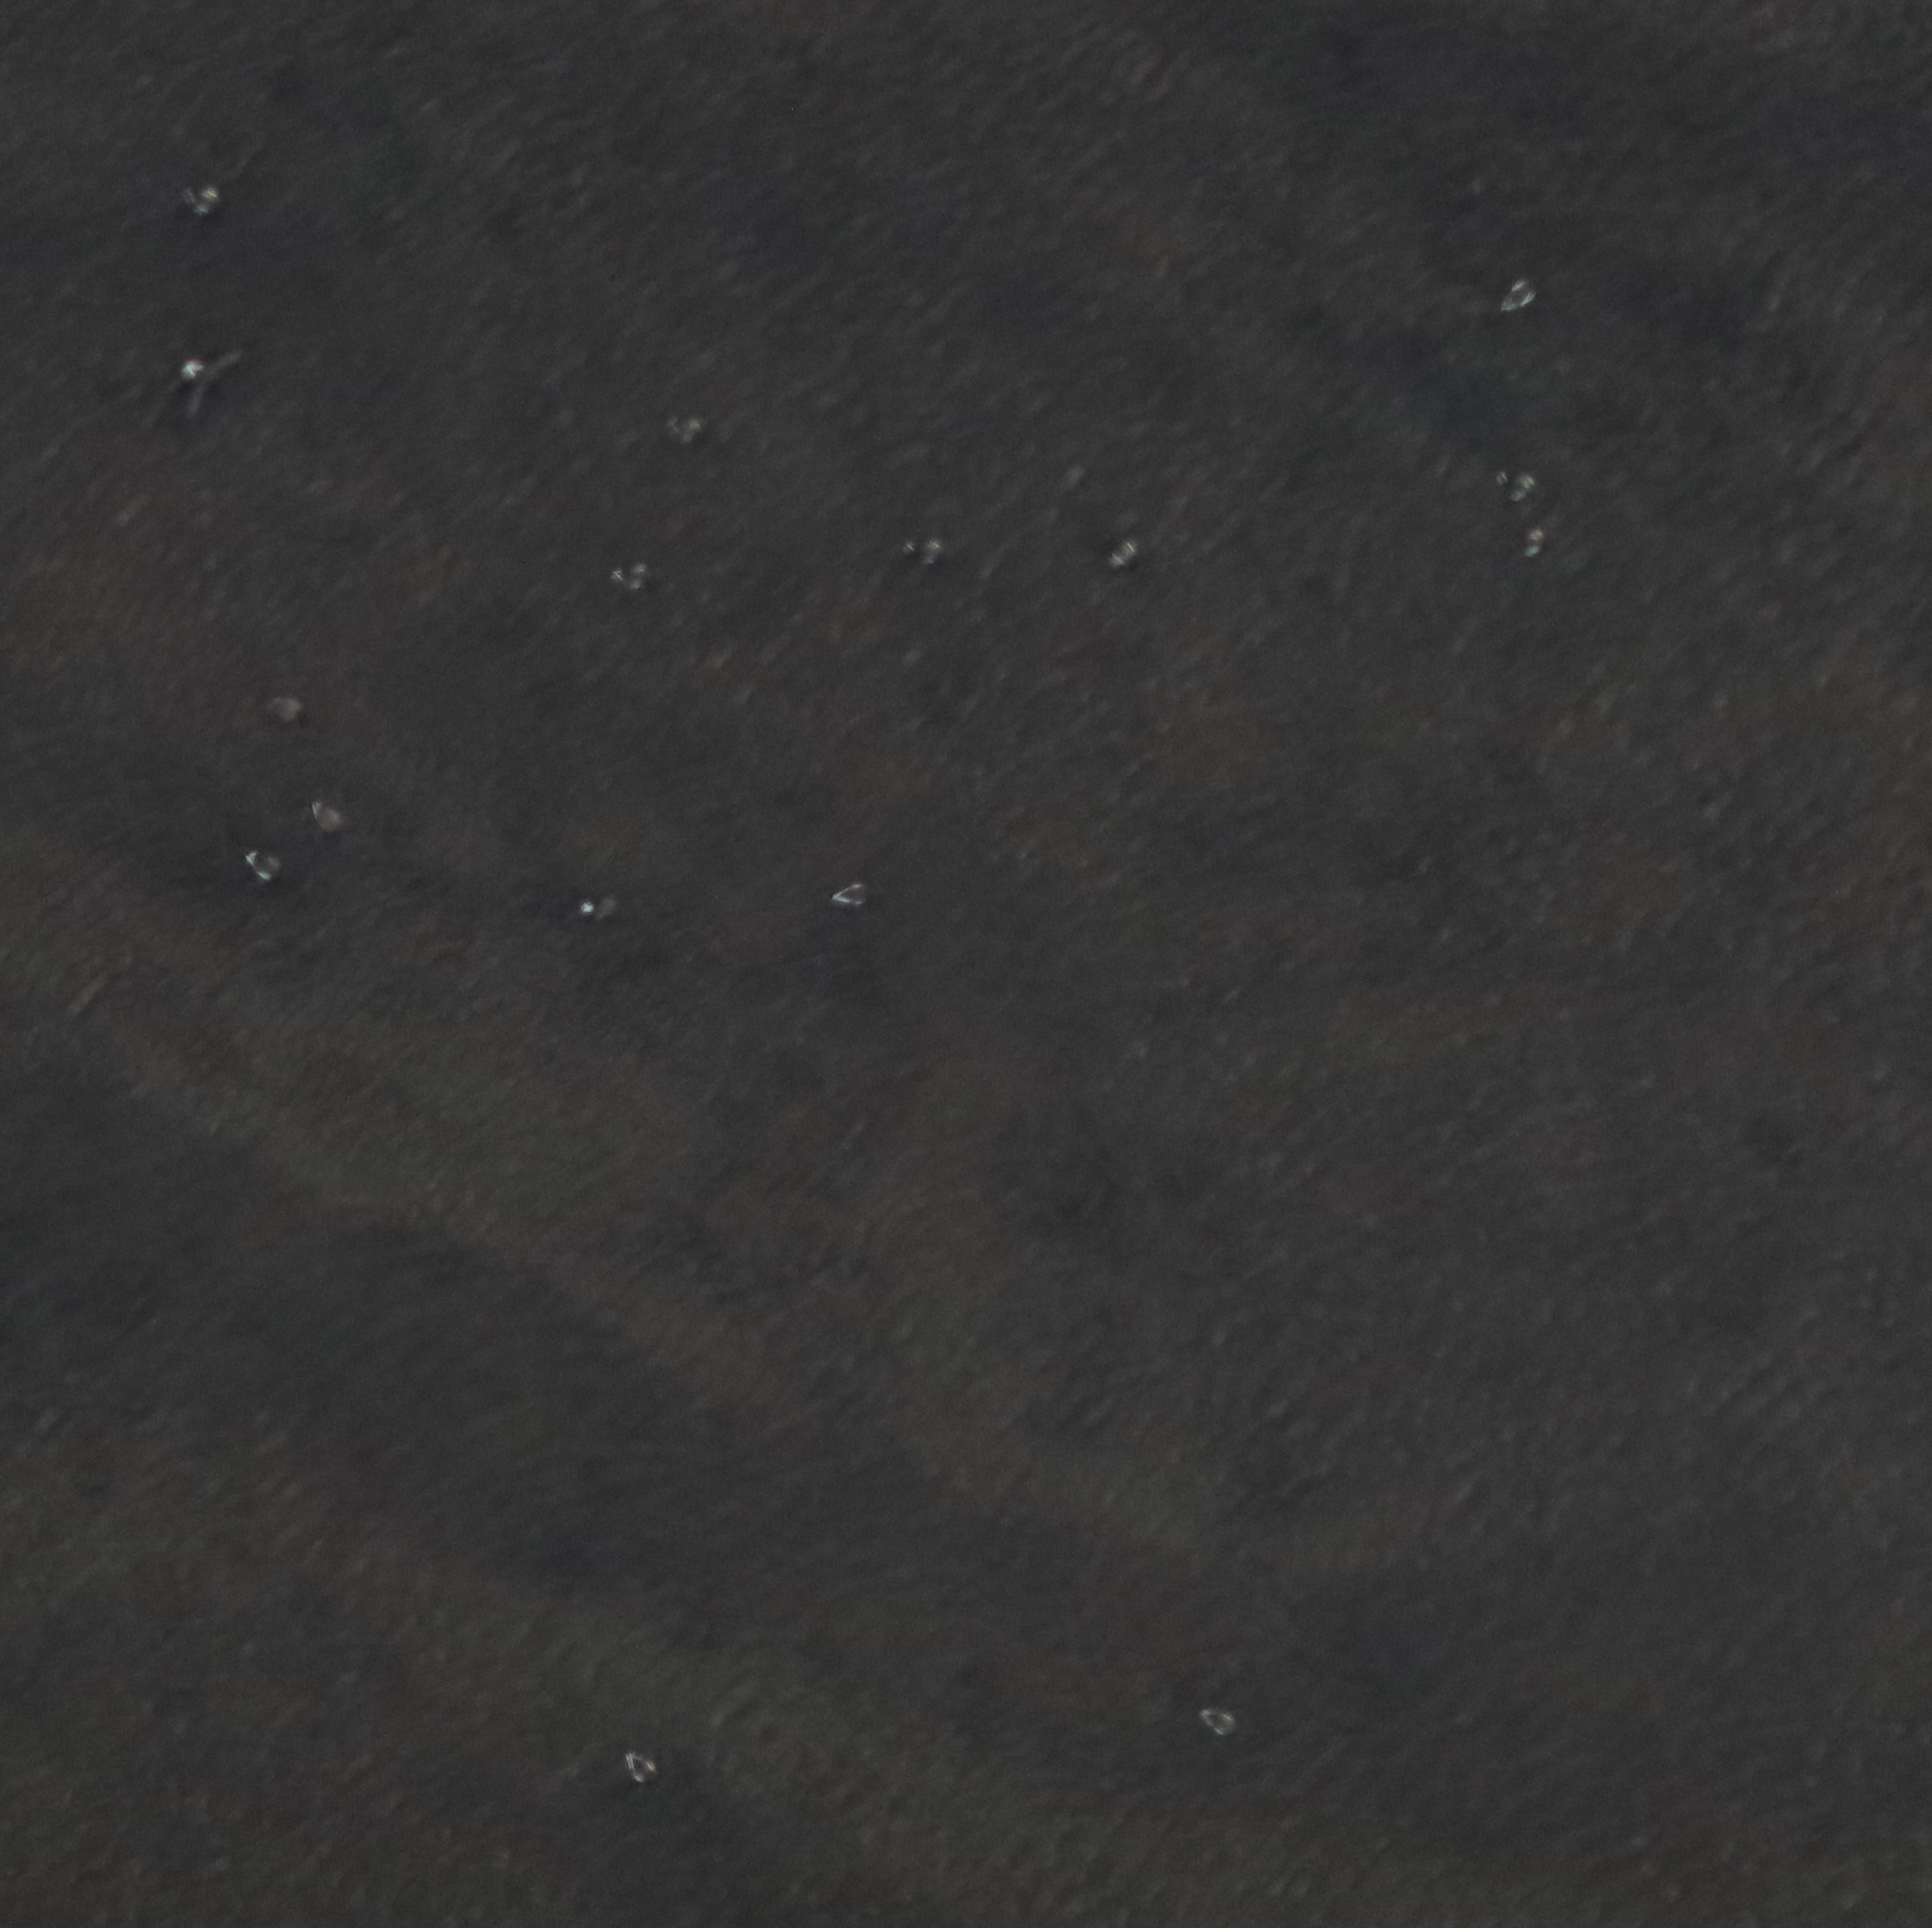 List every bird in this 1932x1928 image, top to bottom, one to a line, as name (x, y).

brant (199, 203)
brant (1517, 294)
brant (203, 375)
brant (685, 428)
brant (1520, 488)
brant (1535, 540)
brant (1124, 552)
brant (925, 553)
brant (633, 576)
brant (286, 705)
brant (330, 824)
brant (263, 867)
brant (849, 888)
brant (597, 904)
brant (1221, 1720)
brant (642, 1767)